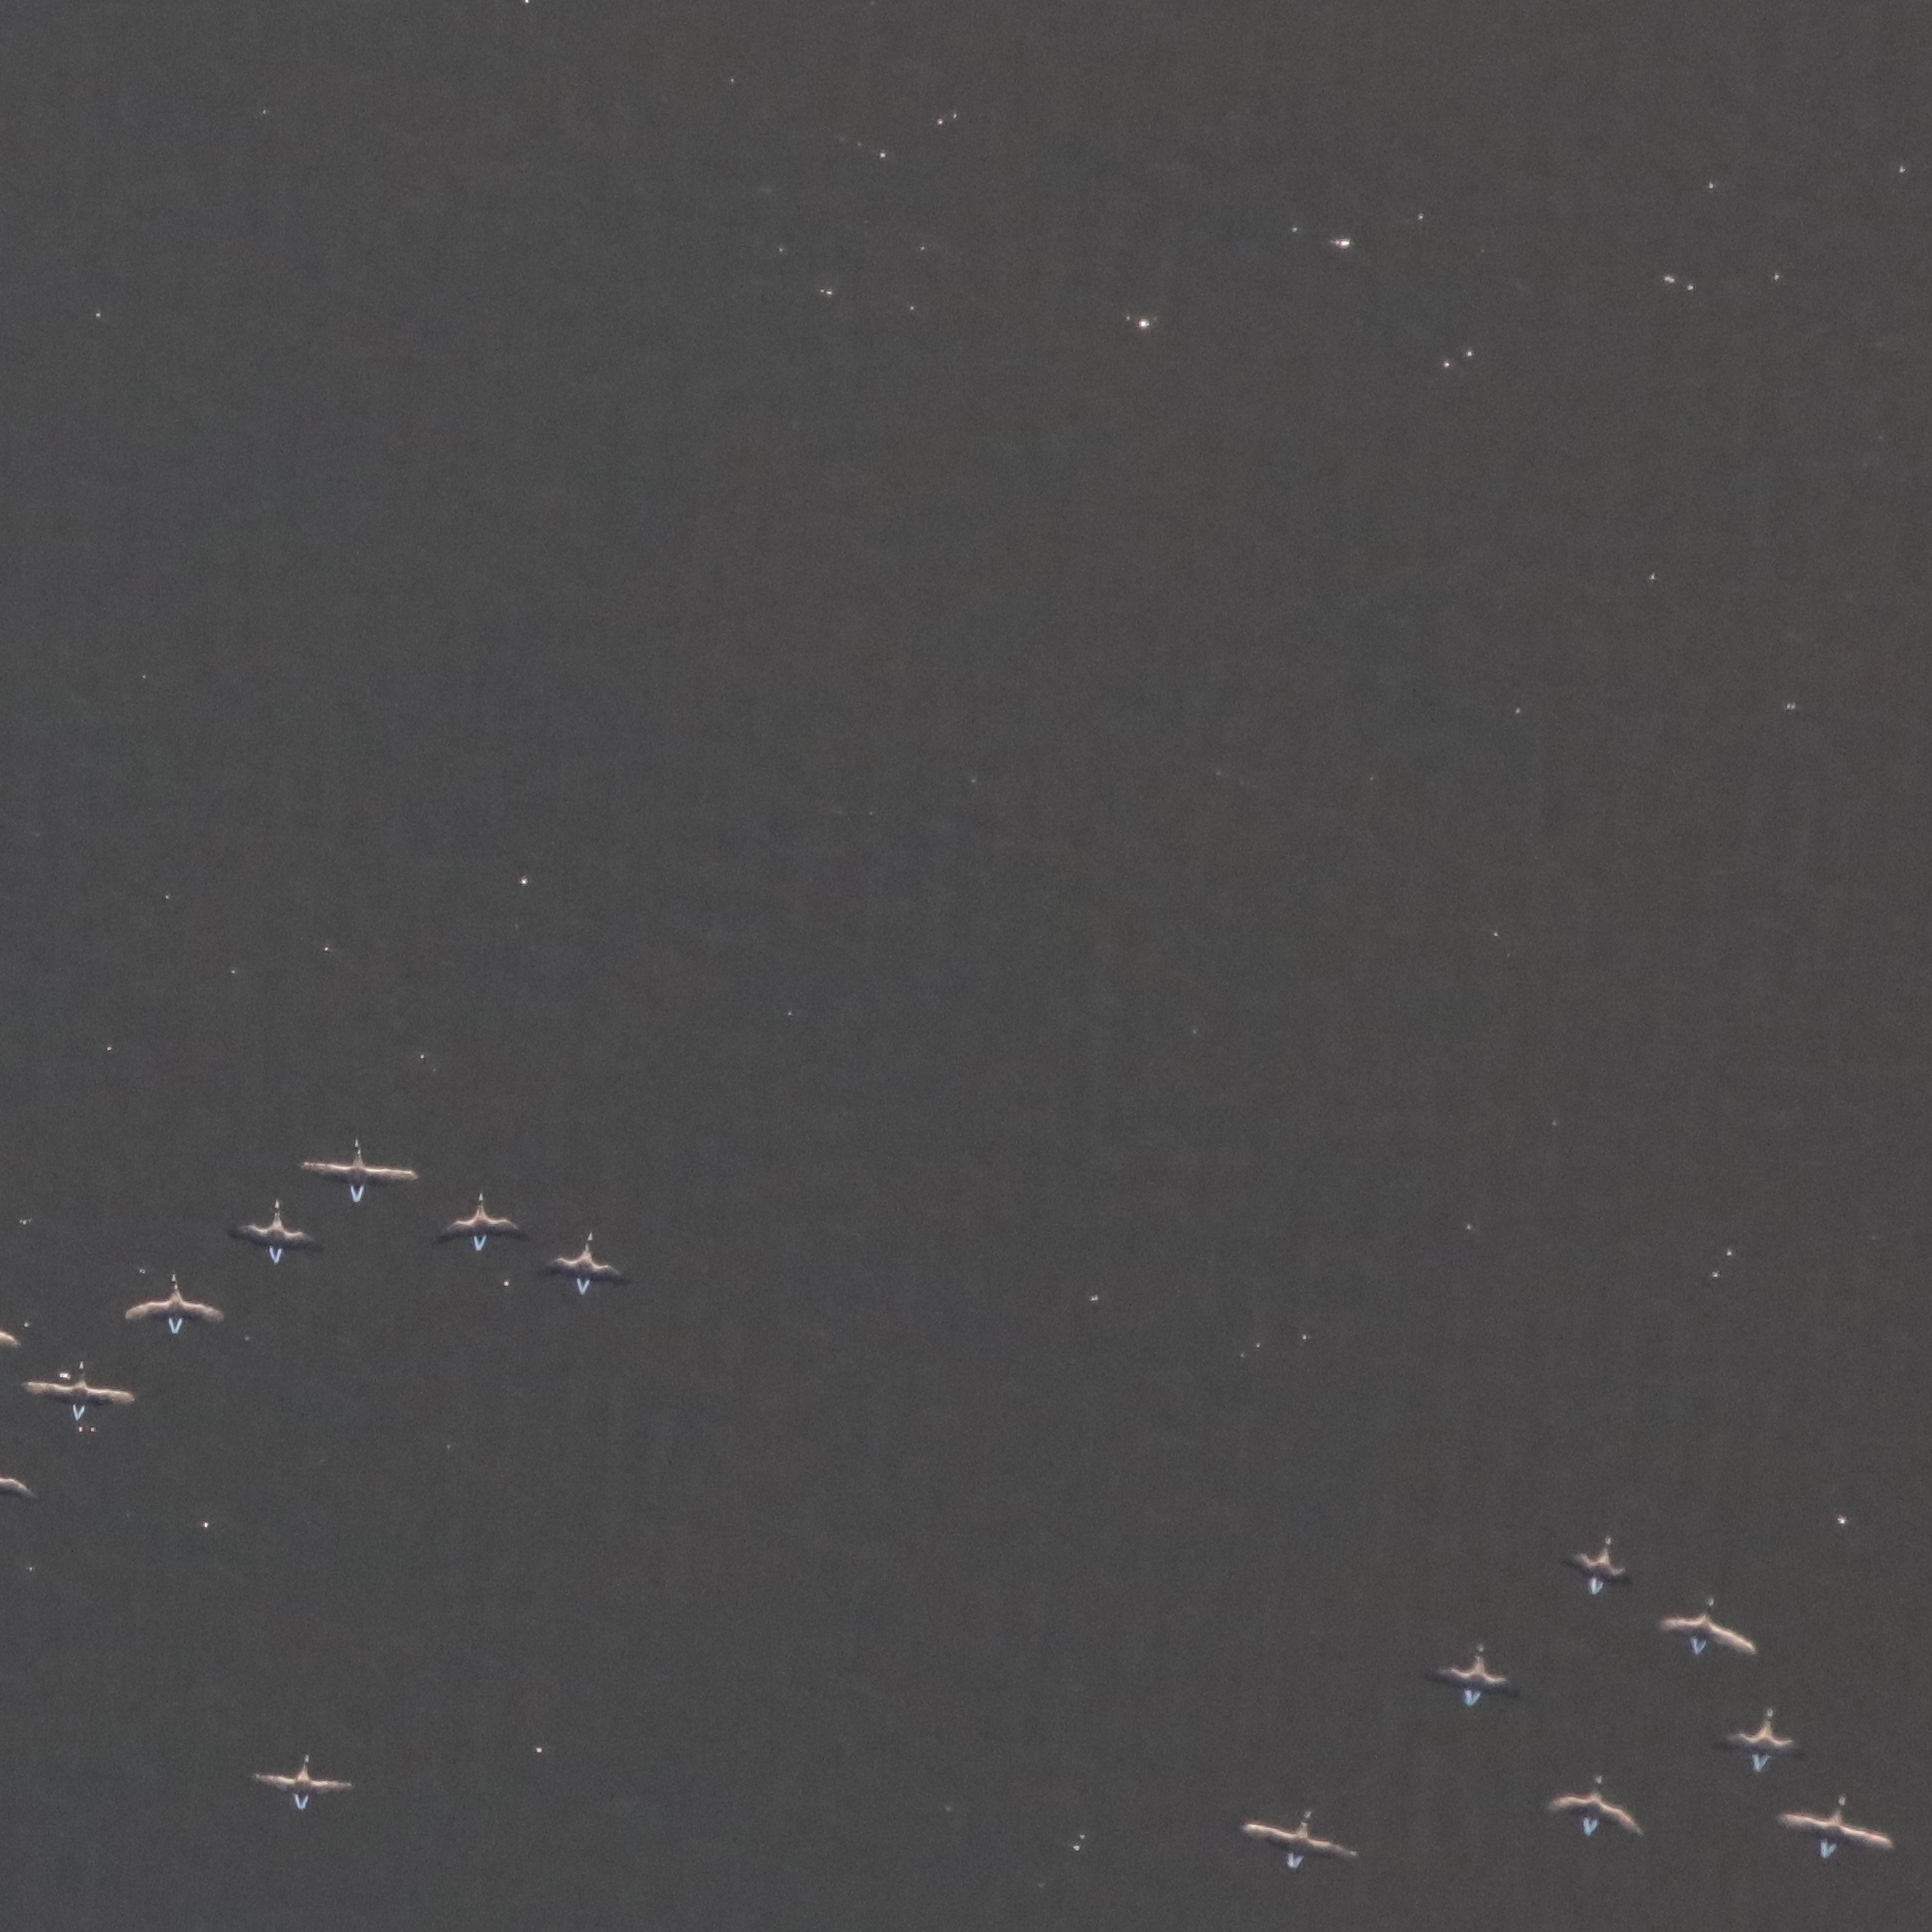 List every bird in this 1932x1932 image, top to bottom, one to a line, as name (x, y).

brant (355, 1178)
brant (484, 1226)
brant (277, 1238)
brant (586, 1269)
brant (173, 1309)
brant (79, 1397)
brant (1594, 1569)
brant (1694, 1628)
brant (1477, 1675)
brant (1764, 1749)
brant (310, 1786)
brant (1594, 1806)
brant (1827, 1833)
brant (1295, 1841)